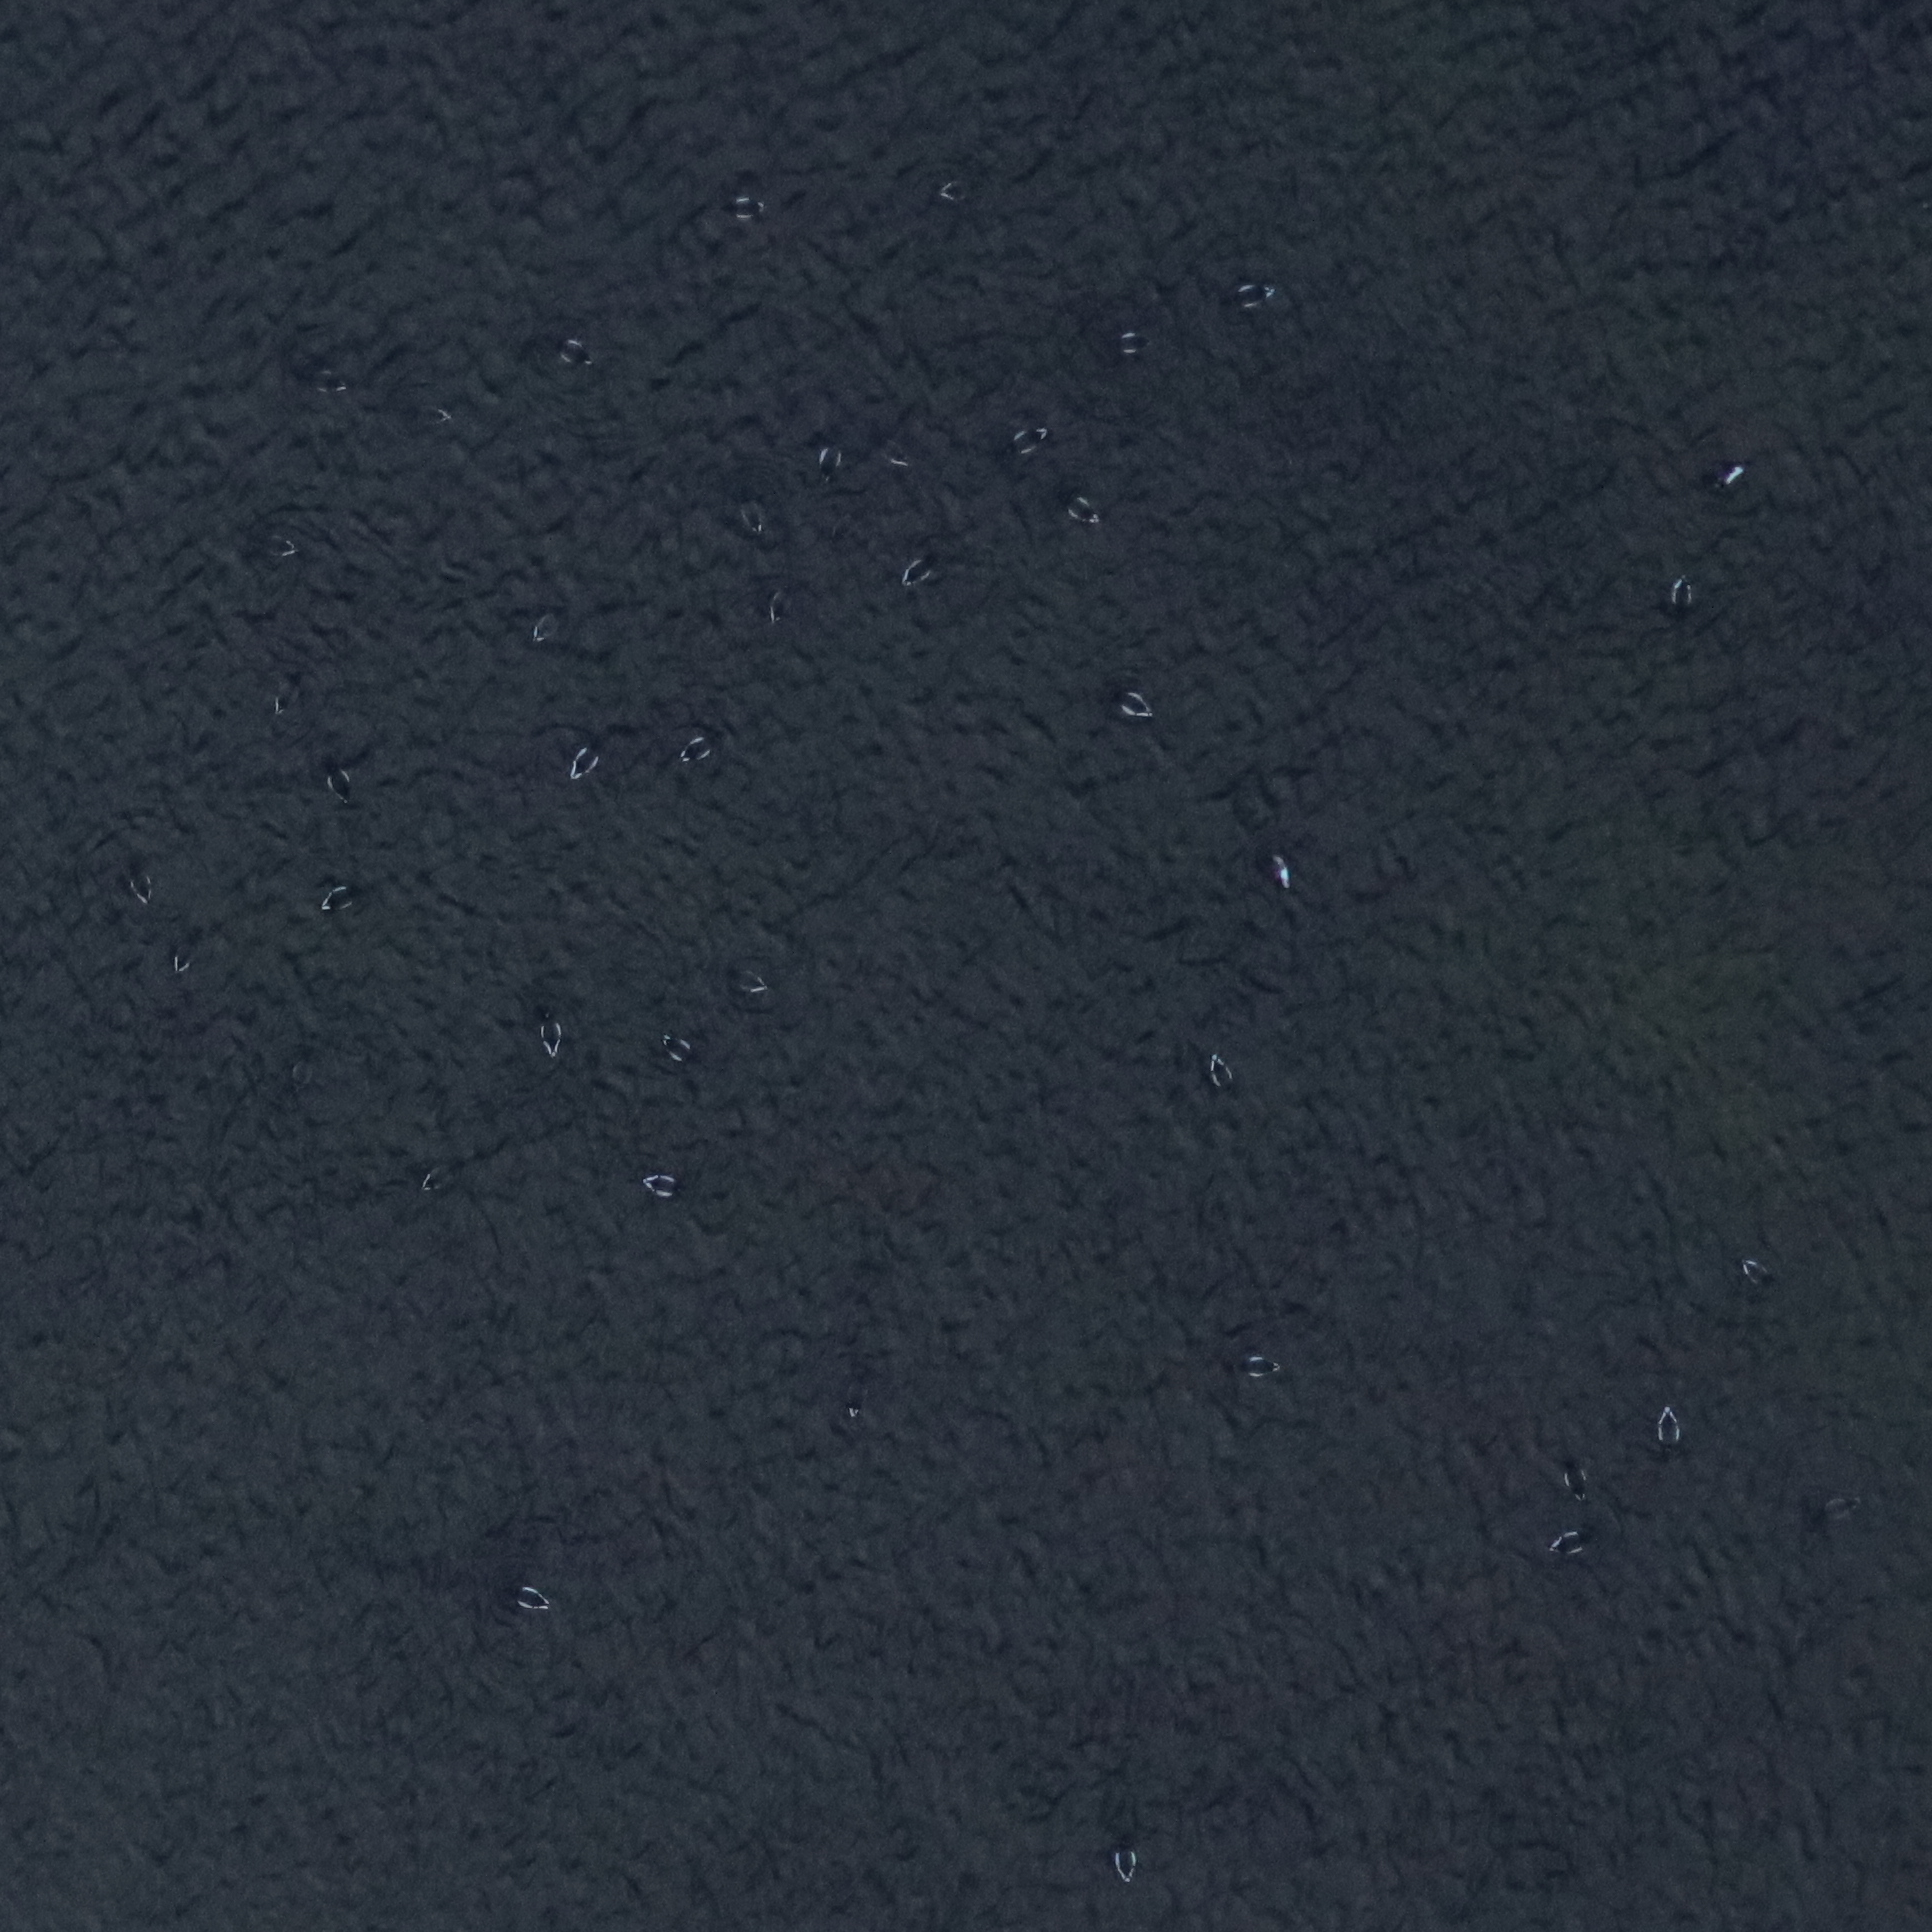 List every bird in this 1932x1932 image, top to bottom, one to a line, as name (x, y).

brant (956, 190)
brant (746, 204)
brant (1252, 296)
brant (1135, 343)
brant (574, 353)
brant (326, 380)
brant (431, 416)
brant (1027, 442)
brant (897, 456)
brant (828, 463)
brant (1079, 510)
brant (750, 517)
brant (279, 545)
brant (916, 571)
brant (1680, 596)
brant (778, 602)
brant (541, 625)
brant (284, 697)
brant (1134, 703)
brant (696, 748)
brant (584, 761)
brant (340, 781)
brant (142, 885)
brant (337, 899)
brant (184, 955)
brant (750, 980)
brant (548, 1032)
brant (676, 1048)
brant (1218, 1075)
brant (439, 1174)
brant (663, 1186)
brant (1755, 1274)
brant (1256, 1367)
brant (856, 1393)
brant (1667, 1430)
brant (1576, 1479)
brant (1839, 1508)
brant (1569, 1544)
brant (529, 1599)
brant (1124, 1860)